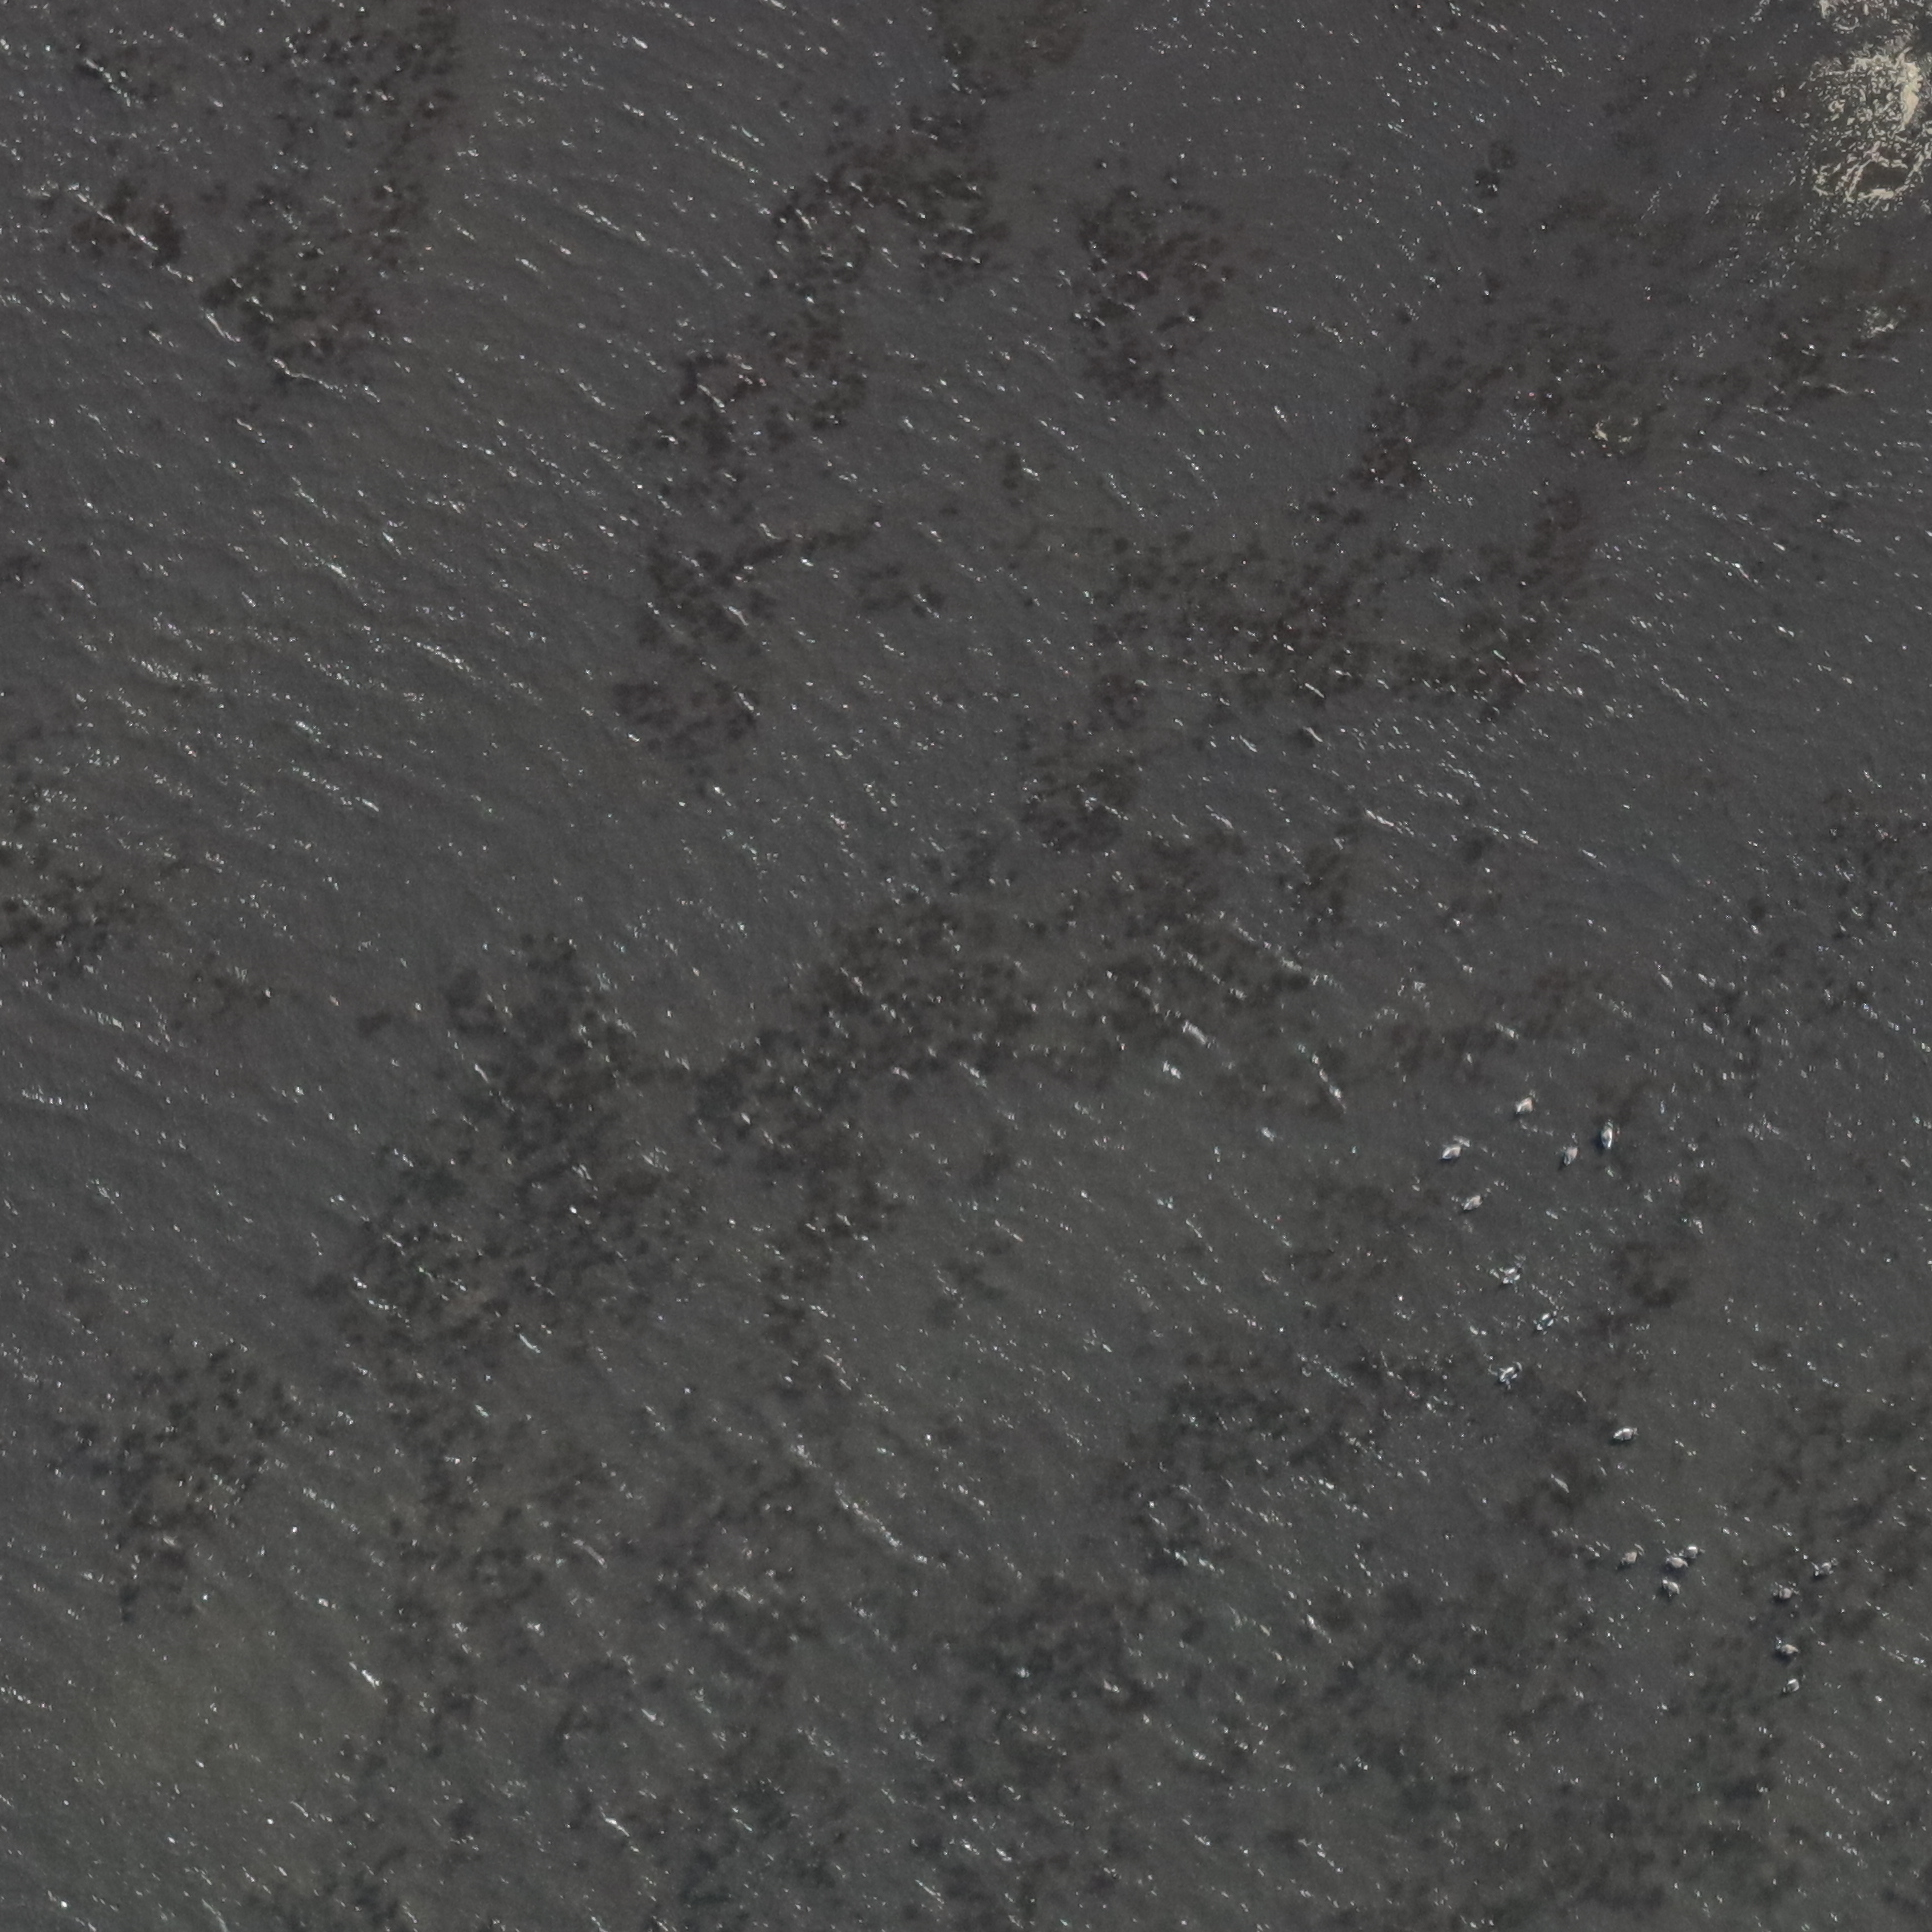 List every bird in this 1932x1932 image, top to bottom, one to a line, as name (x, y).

brant (1524, 1105)
brant (1607, 1136)
brant (1446, 1152)
brant (1569, 1152)
brant (1478, 1202)
brant (1514, 1276)
brant (1543, 1318)
brant (1500, 1378)
brant (1628, 1431)
brant (1693, 1548)
brant (1629, 1556)
brant (1675, 1561)
brant (1828, 1570)
brant (1674, 1589)
brant (1783, 1596)
brant (1785, 1648)
brant (1791, 1685)